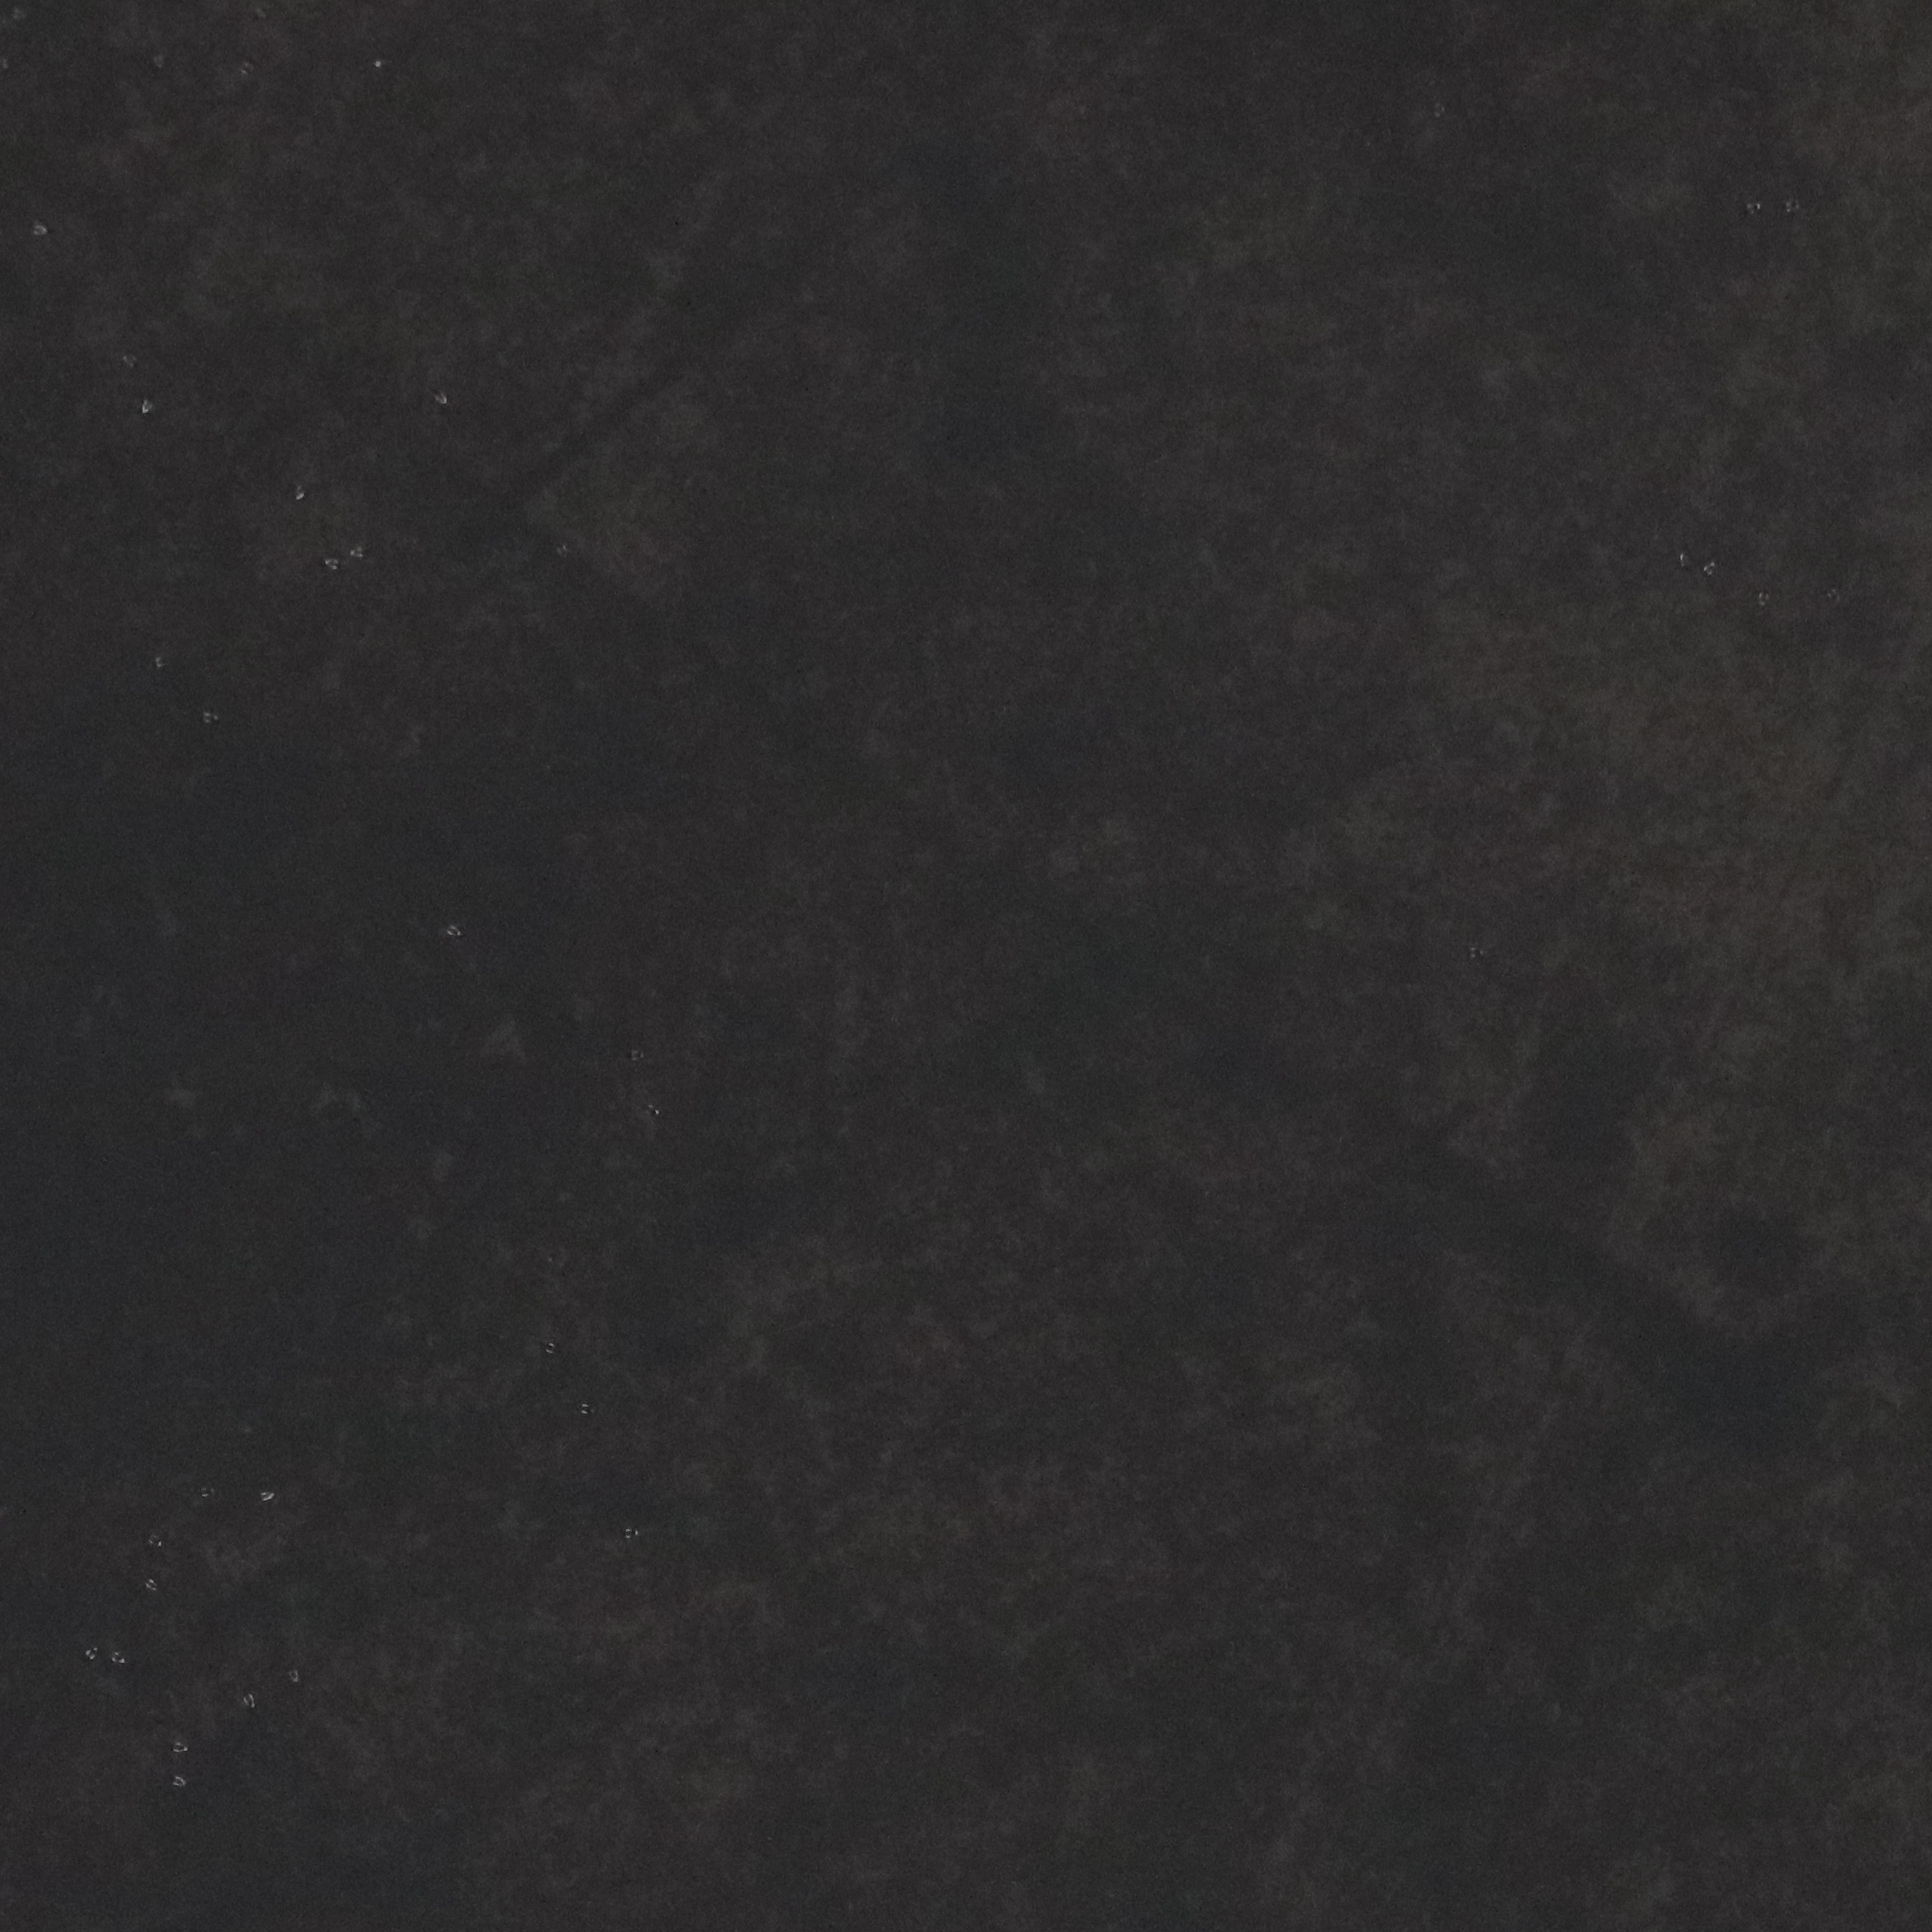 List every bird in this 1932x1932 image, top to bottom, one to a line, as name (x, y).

brant (14, 15)
brant (262, 17)
brant (165, 58)
brant (7, 59)
brant (380, 65)
brant (251, 66)
brant (1435, 114)
brant (1794, 203)
brant (1753, 208)
brant (42, 229)
brant (131, 350)
brant (442, 401)
brant (145, 406)
brant (298, 492)
brant (563, 548)
brant (353, 550)
brant (1686, 559)
brant (329, 562)
brant (1713, 570)
brant (1835, 592)
brant (1766, 593)
brant (163, 660)
brant (155, 668)
brant (215, 712)
brant (451, 929)
brant (1475, 950)
brant (637, 1055)
brant (649, 1110)
brant (547, 1348)
brant (587, 1411)
brant (212, 1486)
brant (264, 1496)
brant (638, 1527)
brant (161, 1537)
brant (159, 1584)
brant (96, 1655)
brant (122, 1660)
brant (301, 1673)
brant (254, 1705)
brant (180, 1744)
brant (184, 1777)